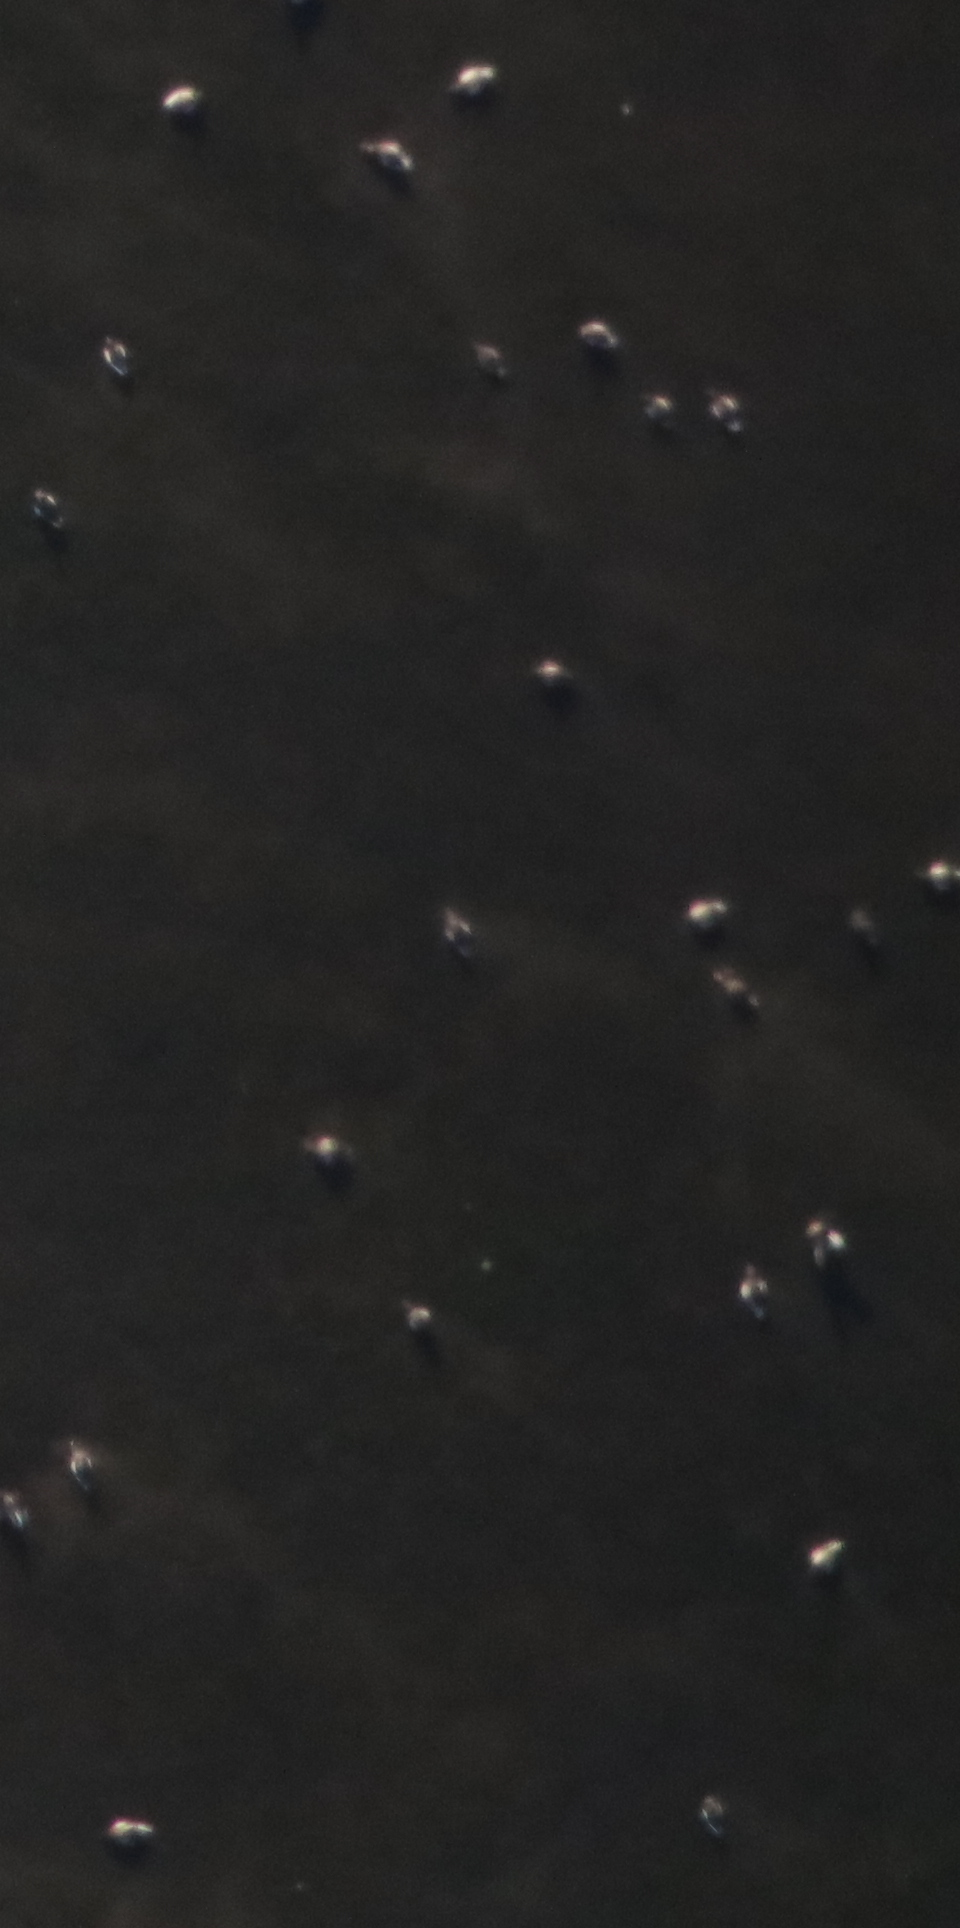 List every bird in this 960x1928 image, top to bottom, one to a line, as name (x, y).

brant (473, 80)
brant (186, 93)
brant (390, 159)
brant (598, 337)
brant (117, 355)
brant (492, 365)
brant (658, 407)
brant (727, 410)
brant (44, 512)
other bird (548, 670)
other bird (942, 871)
brant (706, 914)
brant (461, 926)
brant (735, 989)
brant (326, 1150)
brant (824, 1242)
brant (755, 1289)
brant (423, 1321)
brant (82, 1461)
brant (10, 1508)
brant (825, 1556)
brant (716, 1814)
brant (127, 1831)